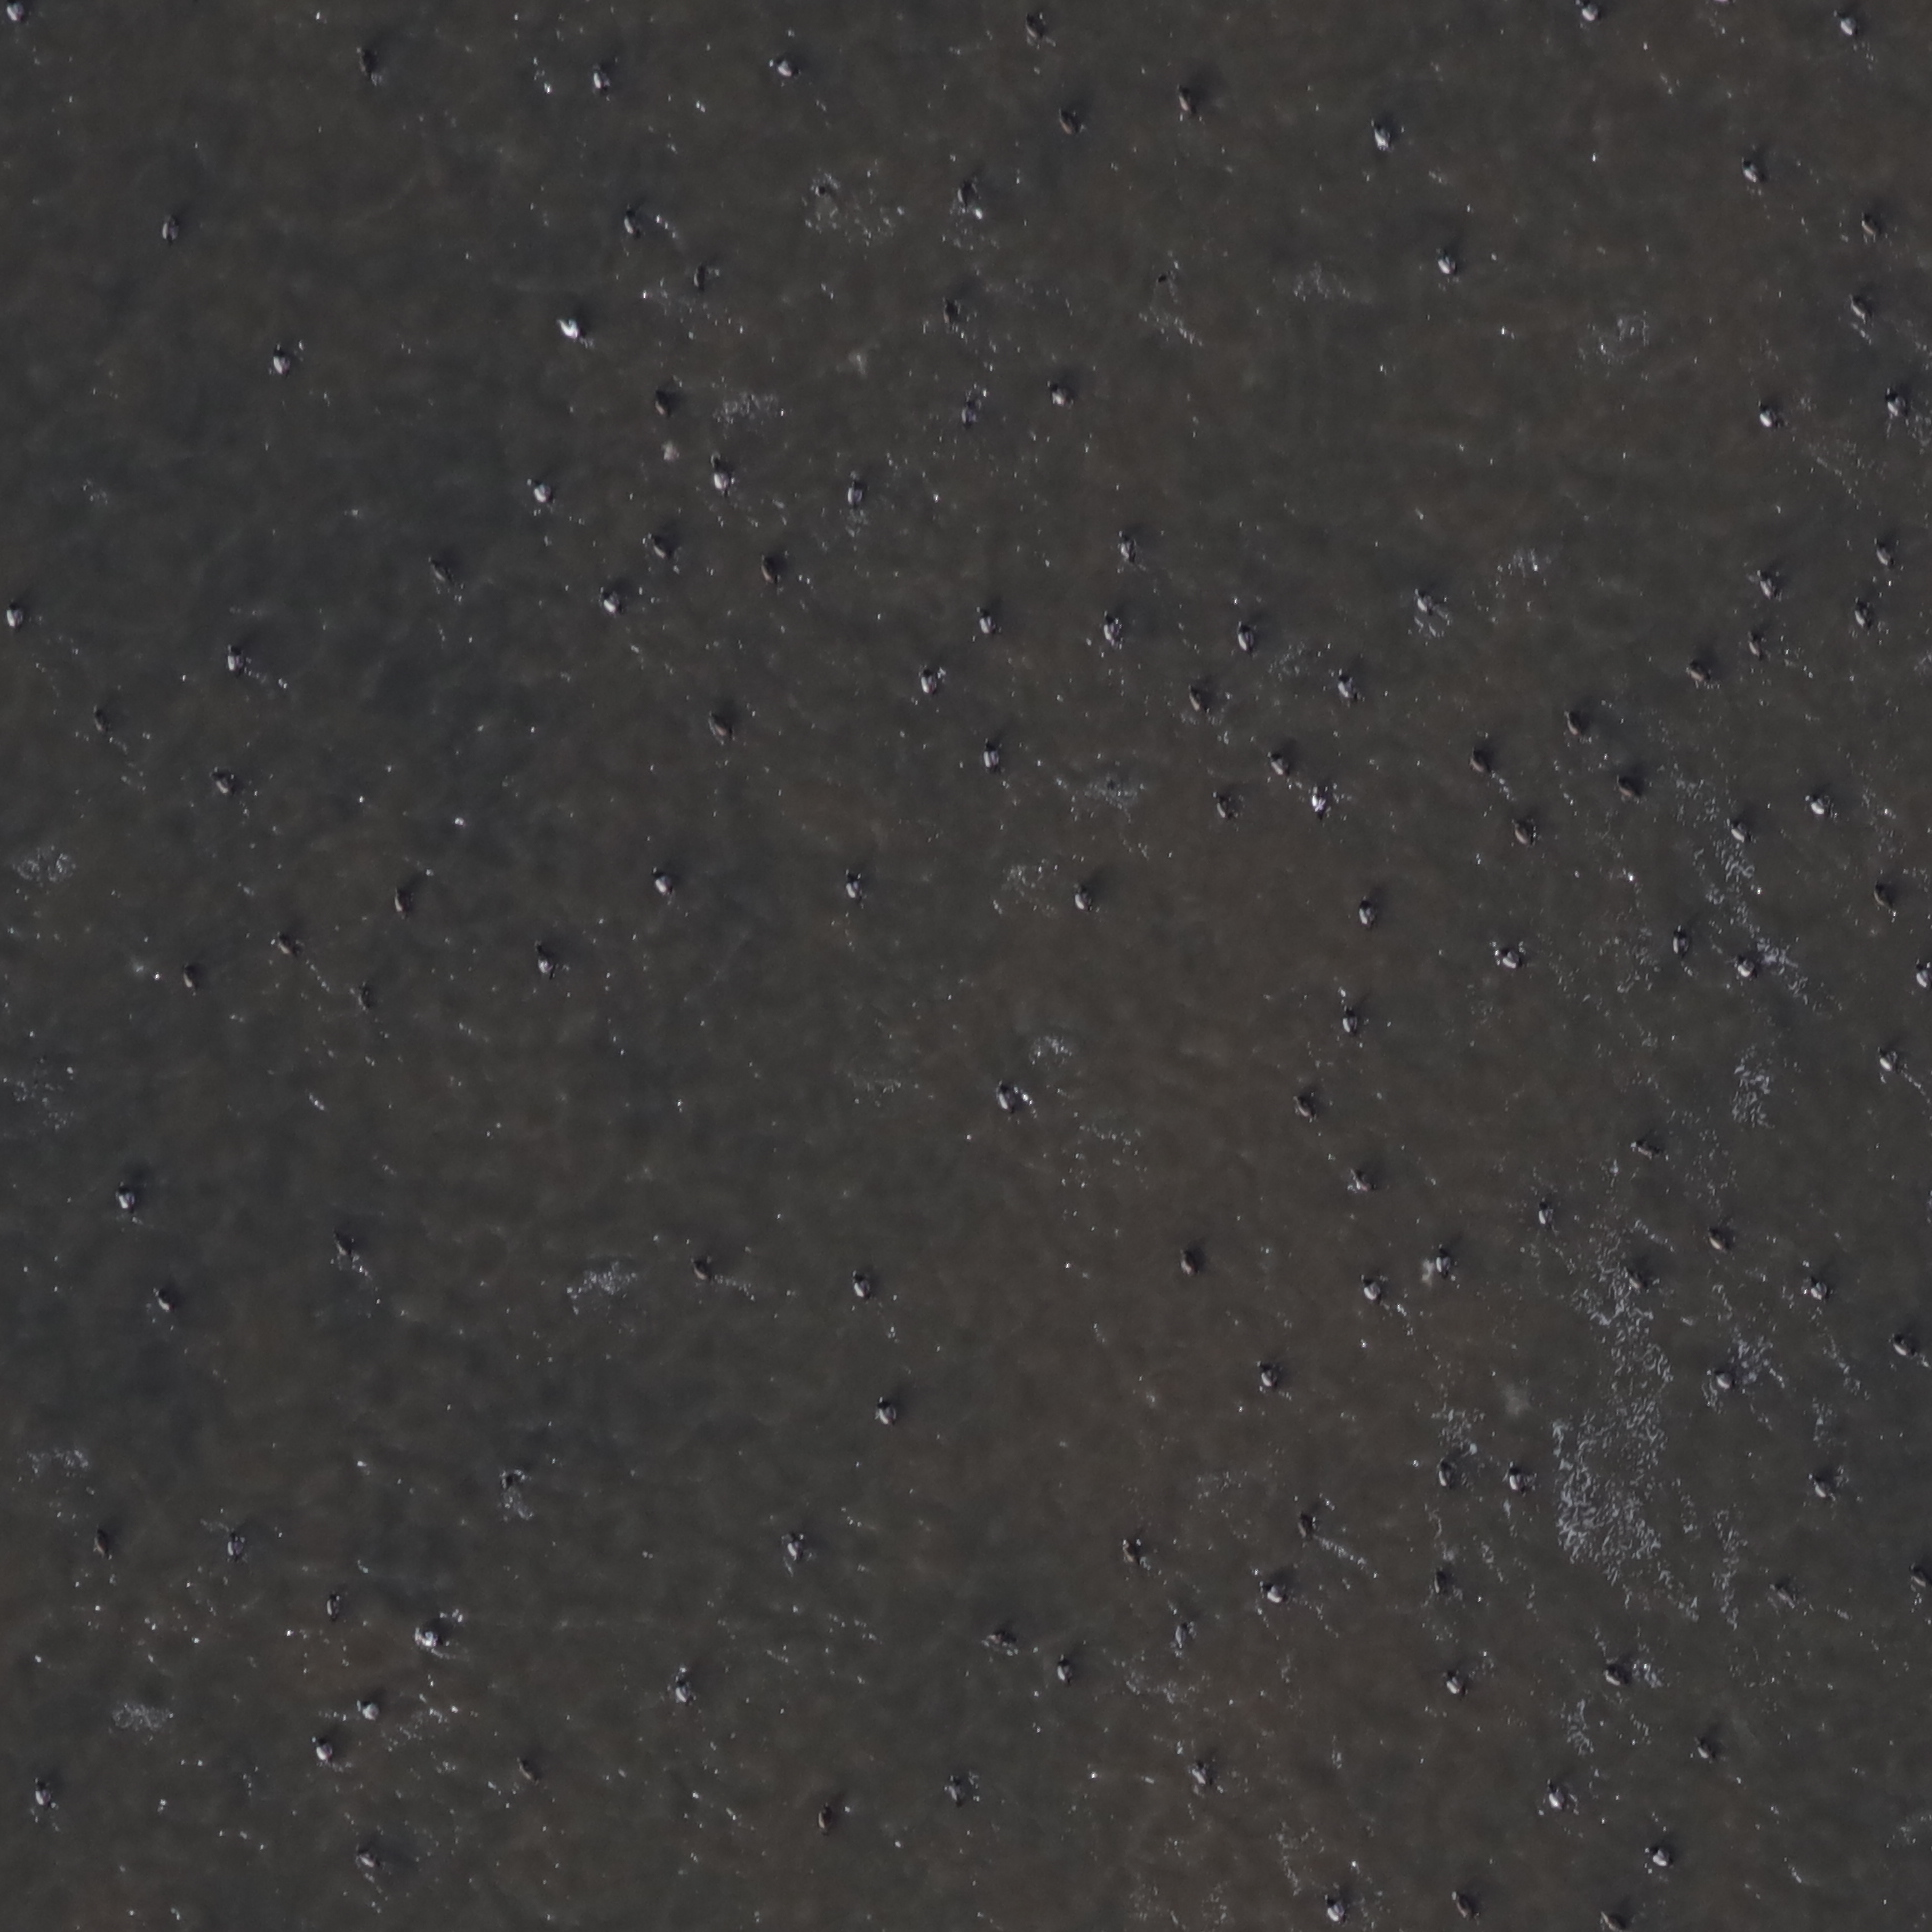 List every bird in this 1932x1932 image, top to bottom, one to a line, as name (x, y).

other bird (14, 10)
other bird (1591, 13)
other bird (1035, 26)
other bird (1849, 26)
other bird (368, 65)
other bird (785, 68)
other bird (601, 79)
other bird (1185, 103)
other bird (1071, 123)
other bird (1381, 136)
other bird (1750, 172)
other bird (819, 192)
other bird (963, 196)
other bird (630, 225)
other bird (1871, 226)
other bird (174, 231)
other bird (1444, 258)
other bird (701, 280)
other bird (953, 310)
other bird (1862, 312)
other bird (567, 327)
other bird (281, 360)
other bird (1058, 398)
other bird (1897, 402)
other bird (660, 404)
other bird (971, 409)
other bird (1772, 420)
other bird (720, 477)
other bird (541, 488)
other bird (853, 493)
other bird (1131, 546)
other bird (664, 548)
other bird (1883, 554)
other bird (437, 566)
other bird (772, 569)
other bird (1765, 584)
other bird (614, 601)
other bird (1431, 606)
other bird (16, 614)
other bird (1862, 617)
other bird (1111, 622)
other bird (985, 624)
other bird (1241, 635)
other bird (1756, 650)
other bird (234, 658)
other bird (1698, 672)
other bird (929, 681)
other bird (1349, 686)
other bird (1198, 702)
other bird (1577, 720)
other bird (100, 721)
other bird (720, 729)
other bird (991, 757)
other bird (1277, 765)
other bird (1485, 766)
other bird (223, 786)
other bird (1630, 789)
other bird (1318, 801)
other bird (1824, 806)
other bird (1222, 808)
other bird (1522, 831)
other bird (1736, 831)
other bird (663, 881)
other bird (855, 887)
other bird (1890, 894)
other bird (1083, 899)
other bird (401, 903)
other bird (1368, 913)
other bird (284, 944)
other bird (1684, 944)
other bird (1507, 960)
other bird (547, 965)
other bird (1747, 966)
other bird (187, 974)
other bird (1925, 979)
other bird (362, 994)
other bird (1351, 1021)
other bird (1883, 1061)
other bird (1006, 1099)
other bird (1303, 1101)
other bird (1644, 1150)
other bird (1363, 1182)
other bird (125, 1196)
other bird (1544, 1214)
other bird (1721, 1239)
other bird (341, 1244)
other bird (1183, 1261)
other bird (1444, 1261)
other bird (697, 1268)
other bird (1638, 1280)
other bird (861, 1287)
other bird (1372, 1289)
other bird (1818, 1289)
other bird (161, 1296)
other bird (1903, 1346)
other bird (1271, 1374)
other bird (1726, 1379)
other bird (883, 1411)
other bird (1448, 1475)
other bird (509, 1478)
other bird (1516, 1482)
other bird (1824, 1488)
other bird (1303, 1528)
other bird (102, 1541)
other bird (234, 1547)
other bird (797, 1547)
other bird (1132, 1549)
other bird (1919, 1575)
other bird (1441, 1581)
other bird (1783, 1591)
other bird (1276, 1593)
other bird (335, 1606)
other bird (1001, 1634)
other bird (1182, 1634)
other bird (430, 1638)
other bird (1067, 1670)
other bird (1616, 1674)
other bird (1454, 1685)
other bird (684, 1691)
other bird (373, 1710)
other bird (325, 1746)
other bird (1702, 1750)
other bird (529, 1768)
other bird (1201, 1770)
other bird (958, 1790)
other bird (43, 1794)
other bird (1552, 1796)
other bird (825, 1818)
other bird (366, 1860)
other bird (1662, 1862)
other bird (1464, 1906)
other bird (1334, 1912)
other bird (1611, 1919)